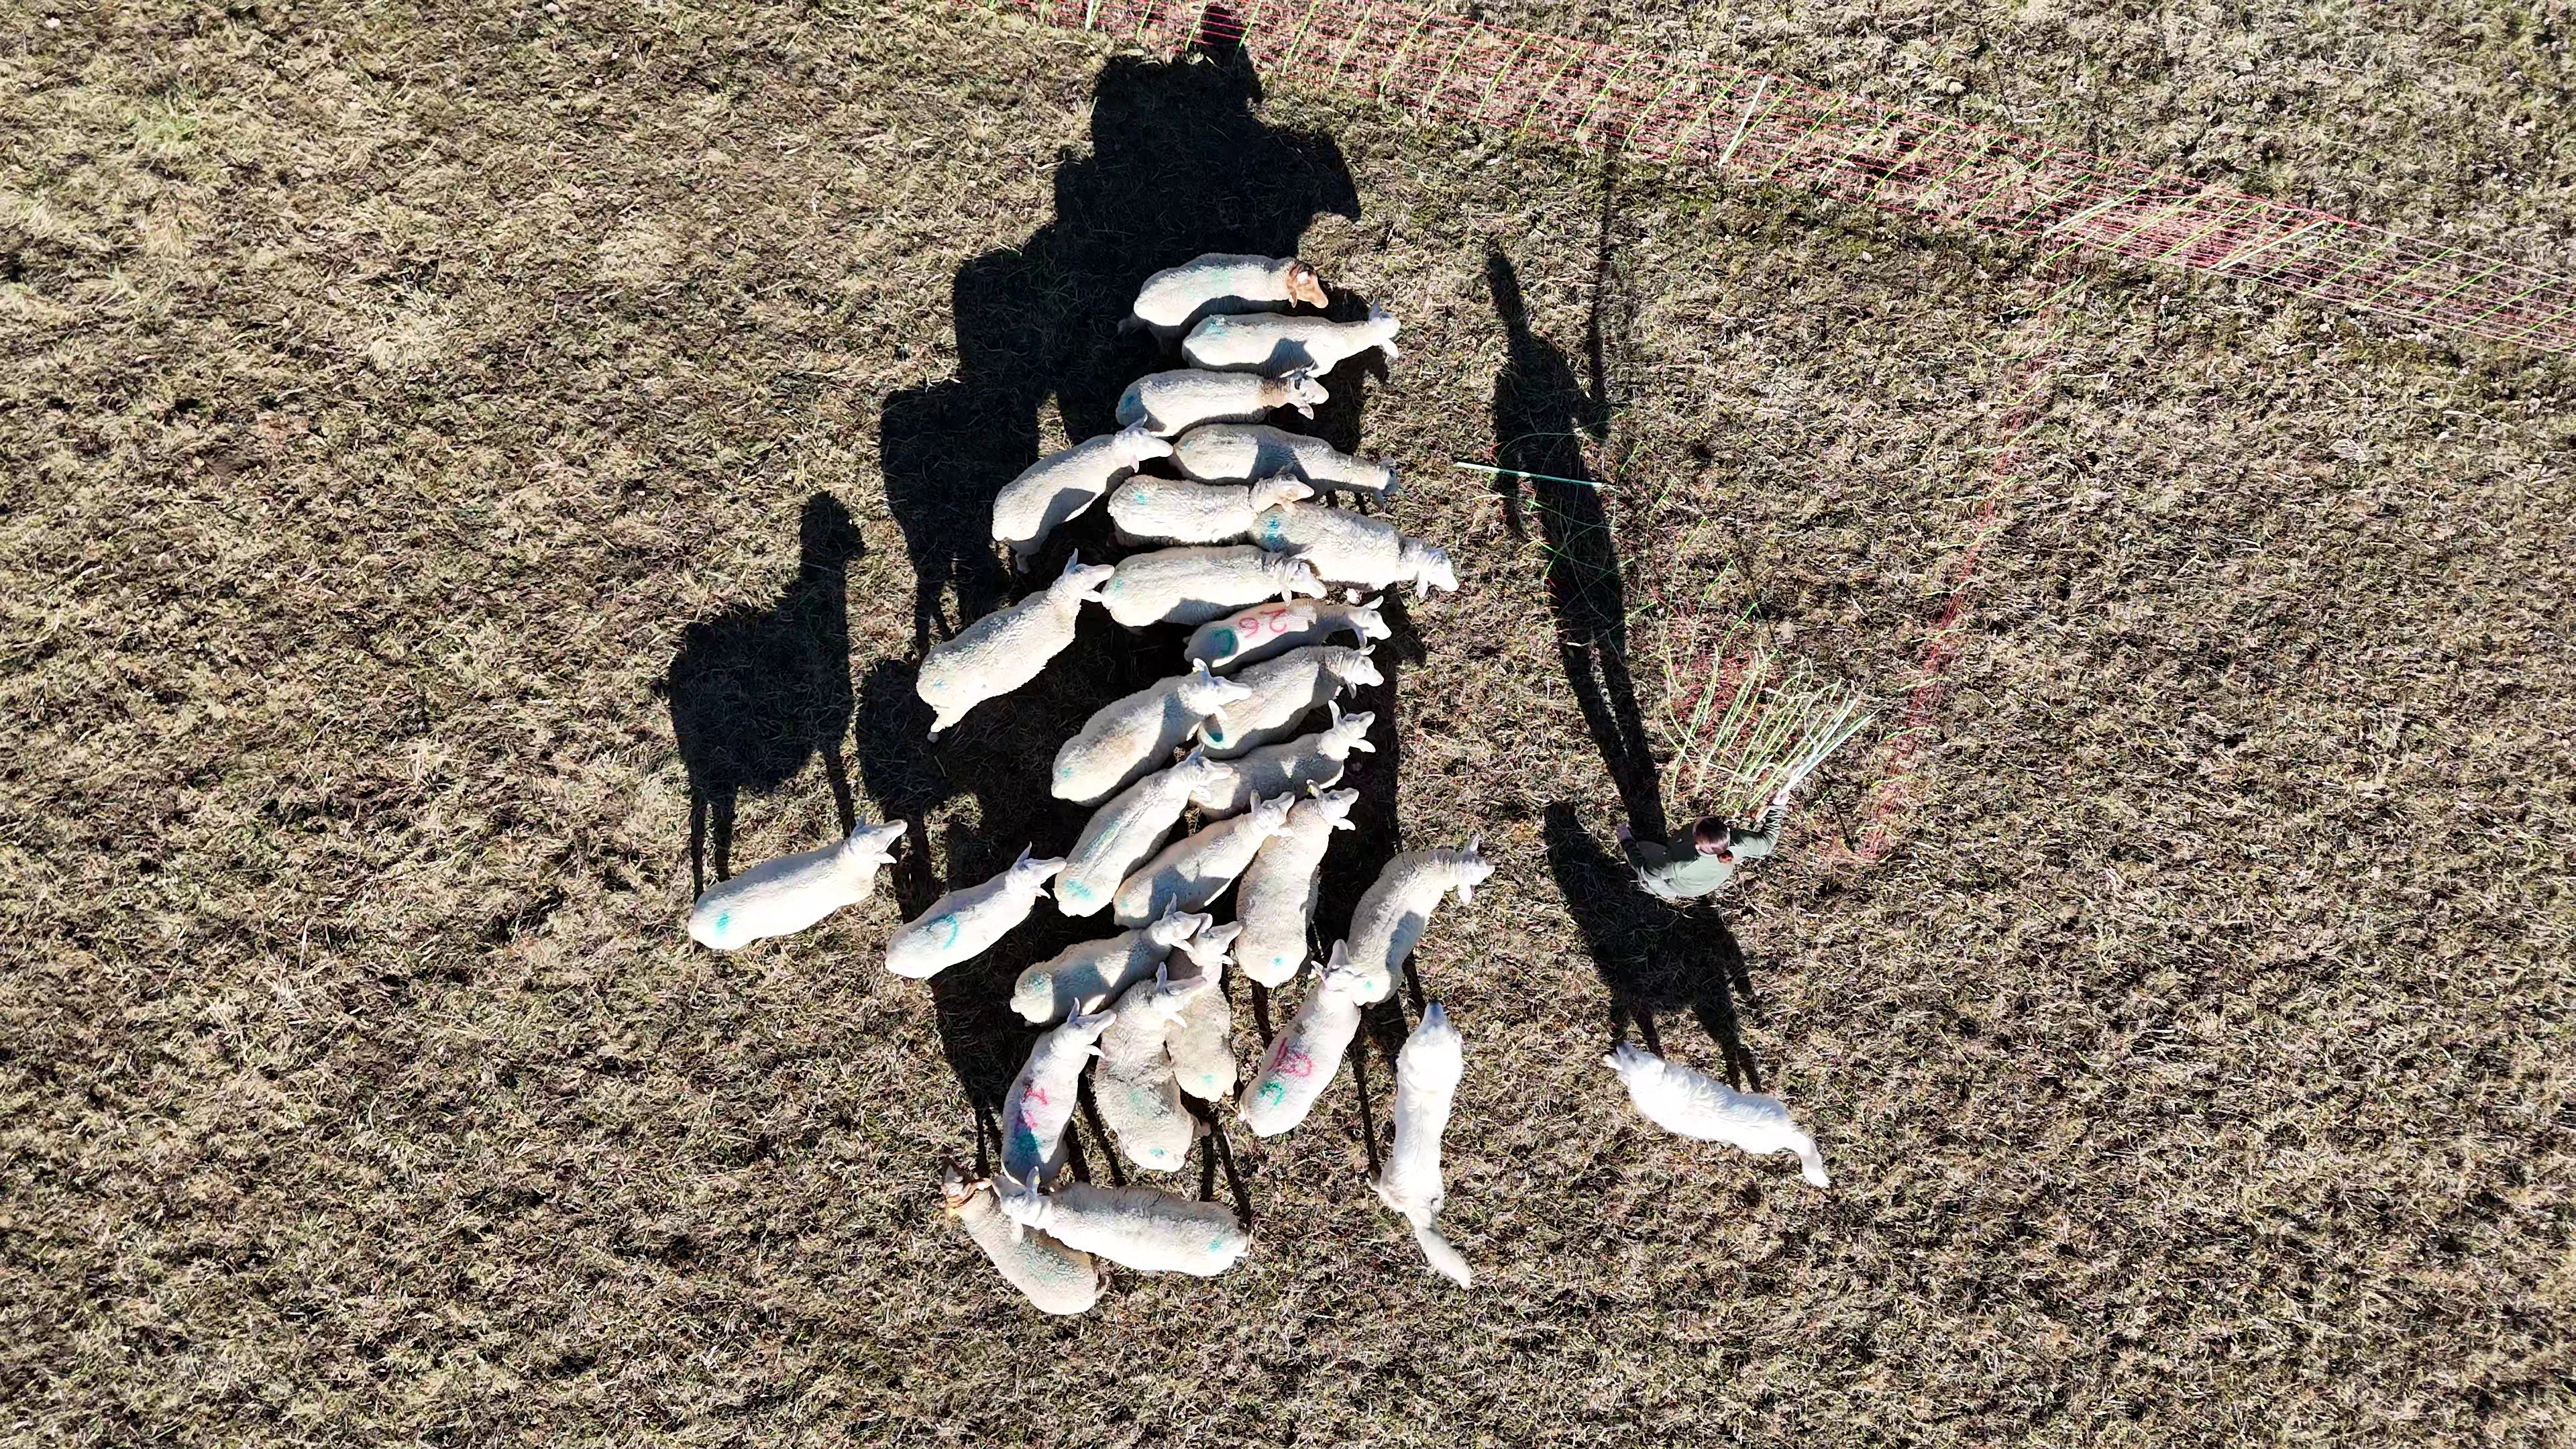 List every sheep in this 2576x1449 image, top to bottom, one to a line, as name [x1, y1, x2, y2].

sheep [1118, 253, 1328, 339]
sheep [1182, 300, 1402, 380]
sheep [1116, 358, 1329, 445]
sheep [991, 412, 1173, 575]
sheep [1167, 423, 1398, 509]
sheep [1108, 461, 1314, 555]
sheep [1247, 500, 1460, 599]
sheep [1101, 544, 1327, 627]
sheep [916, 548, 1115, 743]
sheep [1184, 595, 1392, 677]
sheep [1197, 644, 1384, 760]
sheep [1051, 658, 1252, 808]
sheep [1188, 701, 1376, 824]
sheep [1054, 743, 1234, 917]
sheep [1234, 780, 1359, 989]
sheep [1113, 789, 1296, 929]
sheep [688, 815, 908, 950]
sheep [1346, 834, 1496, 1009]
sheep [885, 840, 1067, 979]
sheep [1010, 892, 1210, 1024]
sheep [1164, 914, 1237, 1102]
sheep [1235, 939, 1369, 1138]
sheep [1094, 962, 1209, 1173]
sheep [1001, 997, 1117, 1185]
sheep [939, 1156, 1097, 1315]
sheep [991, 1166, 1252, 1276]